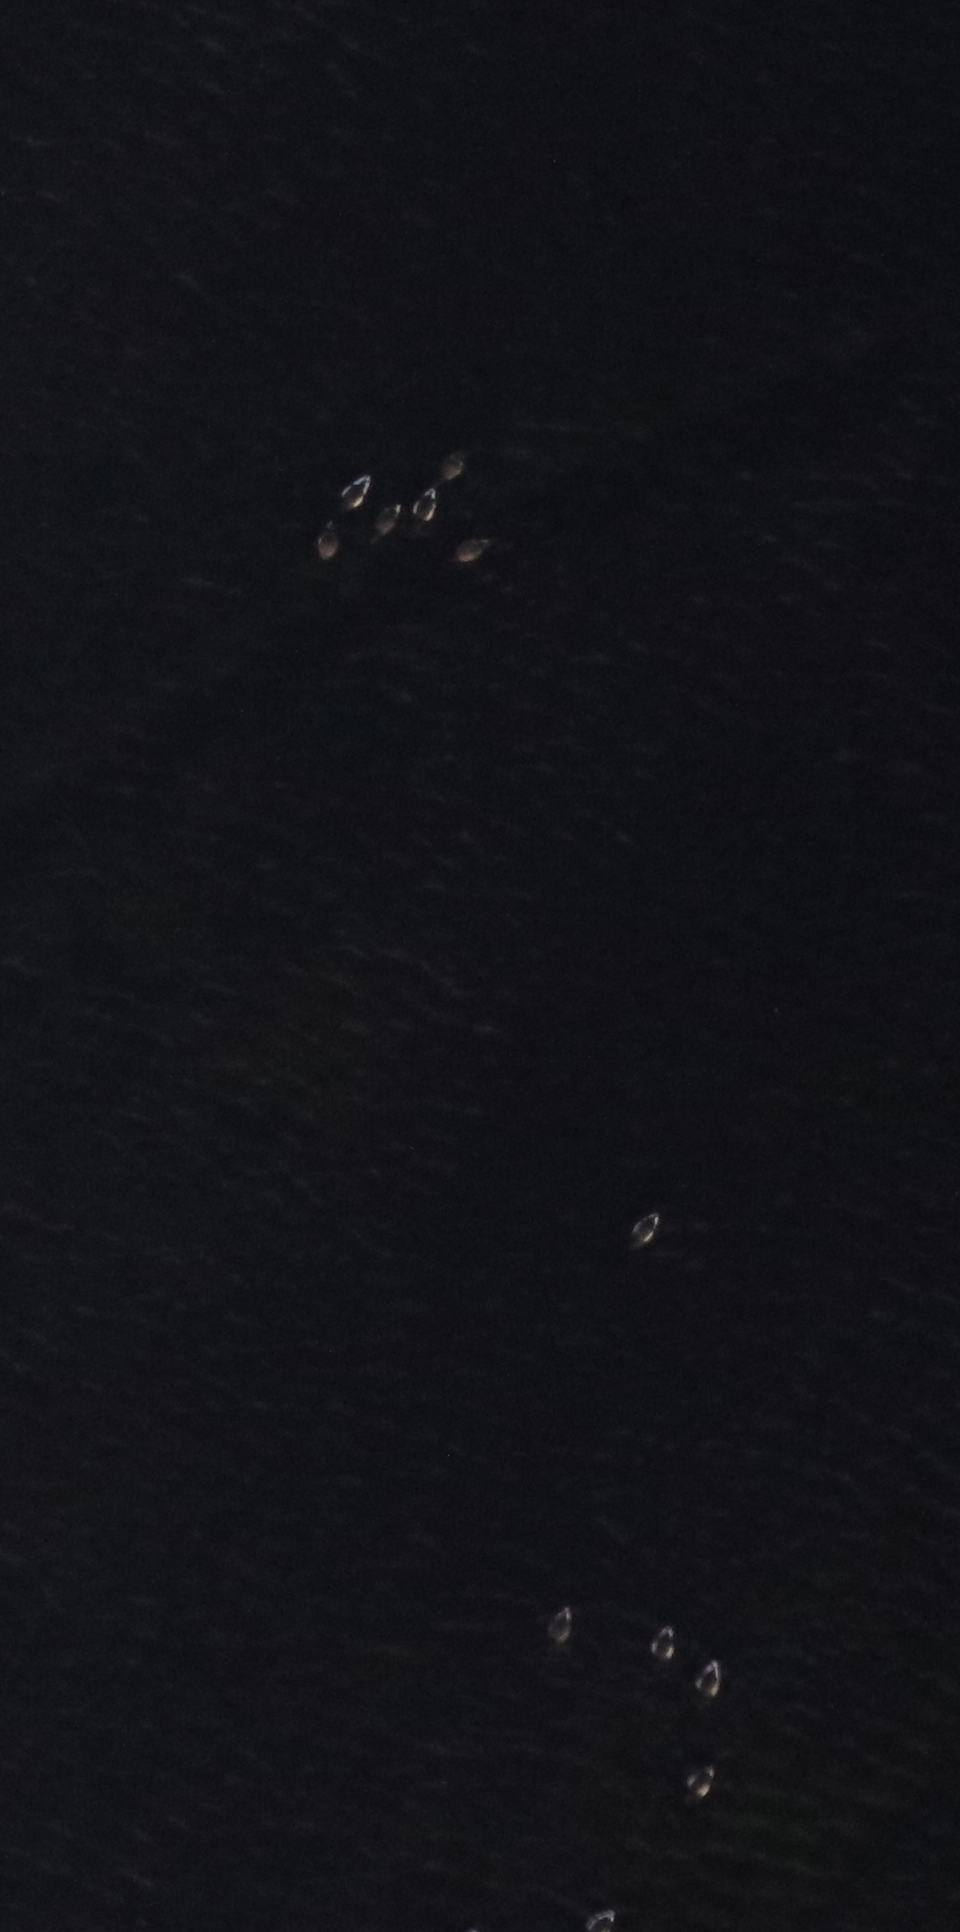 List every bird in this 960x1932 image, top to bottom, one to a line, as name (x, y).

other bird (456, 458)
brant (354, 494)
brant (425, 499)
brant (385, 521)
other bird (325, 540)
other bird (467, 551)
brant (644, 1231)
brant (560, 1626)
brant (663, 1646)
brant (707, 1682)
brant (701, 1781)
brant (599, 1927)